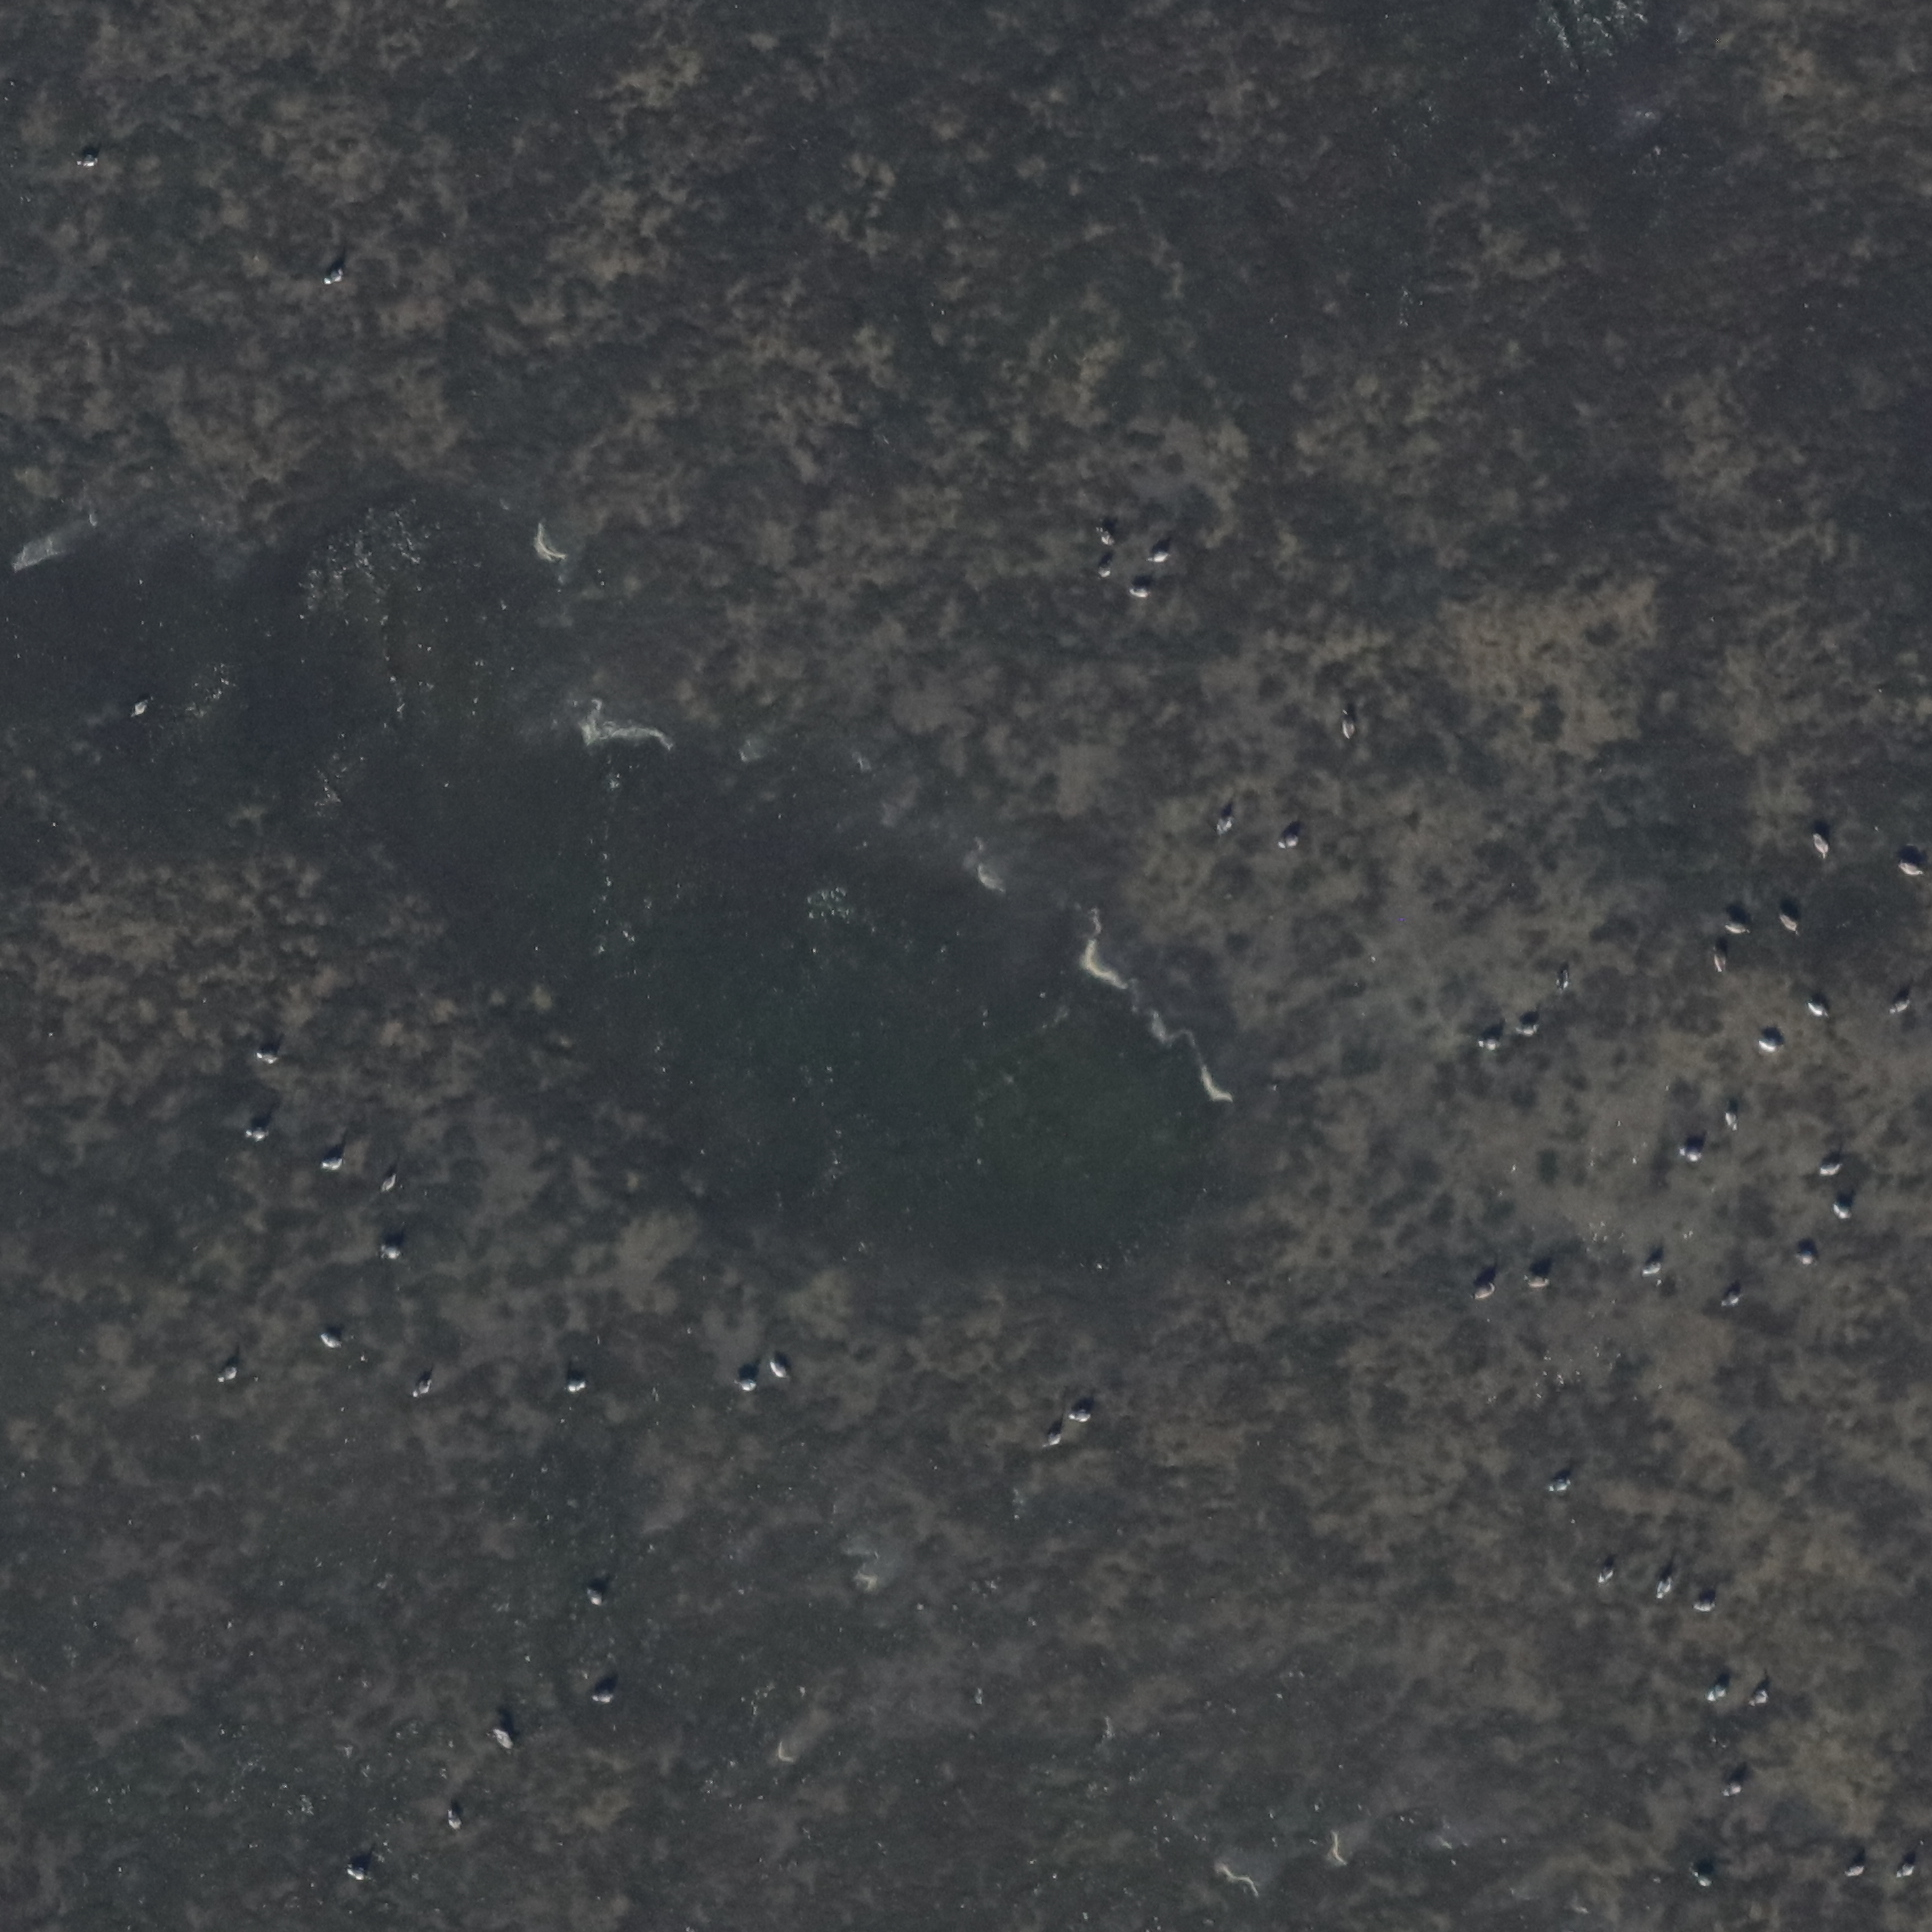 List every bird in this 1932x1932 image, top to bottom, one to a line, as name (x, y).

brant (88, 160)
brant (334, 276)
brant (1107, 536)
brant (1160, 554)
brant (1104, 571)
brant (1141, 593)
brant (141, 708)
brant (1350, 728)
brant (1223, 825)
brant (1289, 840)
Canada goose (1820, 845)
Canada goose (1910, 868)
Canada goose (1787, 922)
Canada goose (1735, 928)
Canada goose (1720, 960)
brant (1562, 981)
brant (1901, 1004)
brant (1820, 1010)
brant (1529, 1030)
brant (1488, 1045)
brant (1772, 1046)
brant (268, 1057)
brant (1732, 1119)
brant (257, 1133)
brant (1691, 1153)
brant (331, 1163)
brant (1829, 1168)
brant (388, 1183)
brant (1844, 1212)
brant (388, 1252)
brant (1806, 1258)
brant (1653, 1266)
Canada goose (1537, 1281)
Canada goose (1484, 1291)
brant (1731, 1299)
brant (332, 1342)
brant (779, 1369)
brant (228, 1373)
brant (576, 1385)
brant (747, 1385)
brant (422, 1388)
brant (1082, 1415)
brant (1053, 1439)
brant (1561, 1485)
brant (1607, 1571)
brant (1664, 1587)
brant (596, 1597)
brant (1705, 1603)
brant (1717, 1692)
brant (602, 1696)
brant (1760, 1696)
brant (502, 1738)
brant (1733, 1788)
brant (454, 1820)
brant (1905, 1870)
Canada goose (1856, 1871)
brant (357, 1872)
brant (1705, 1880)